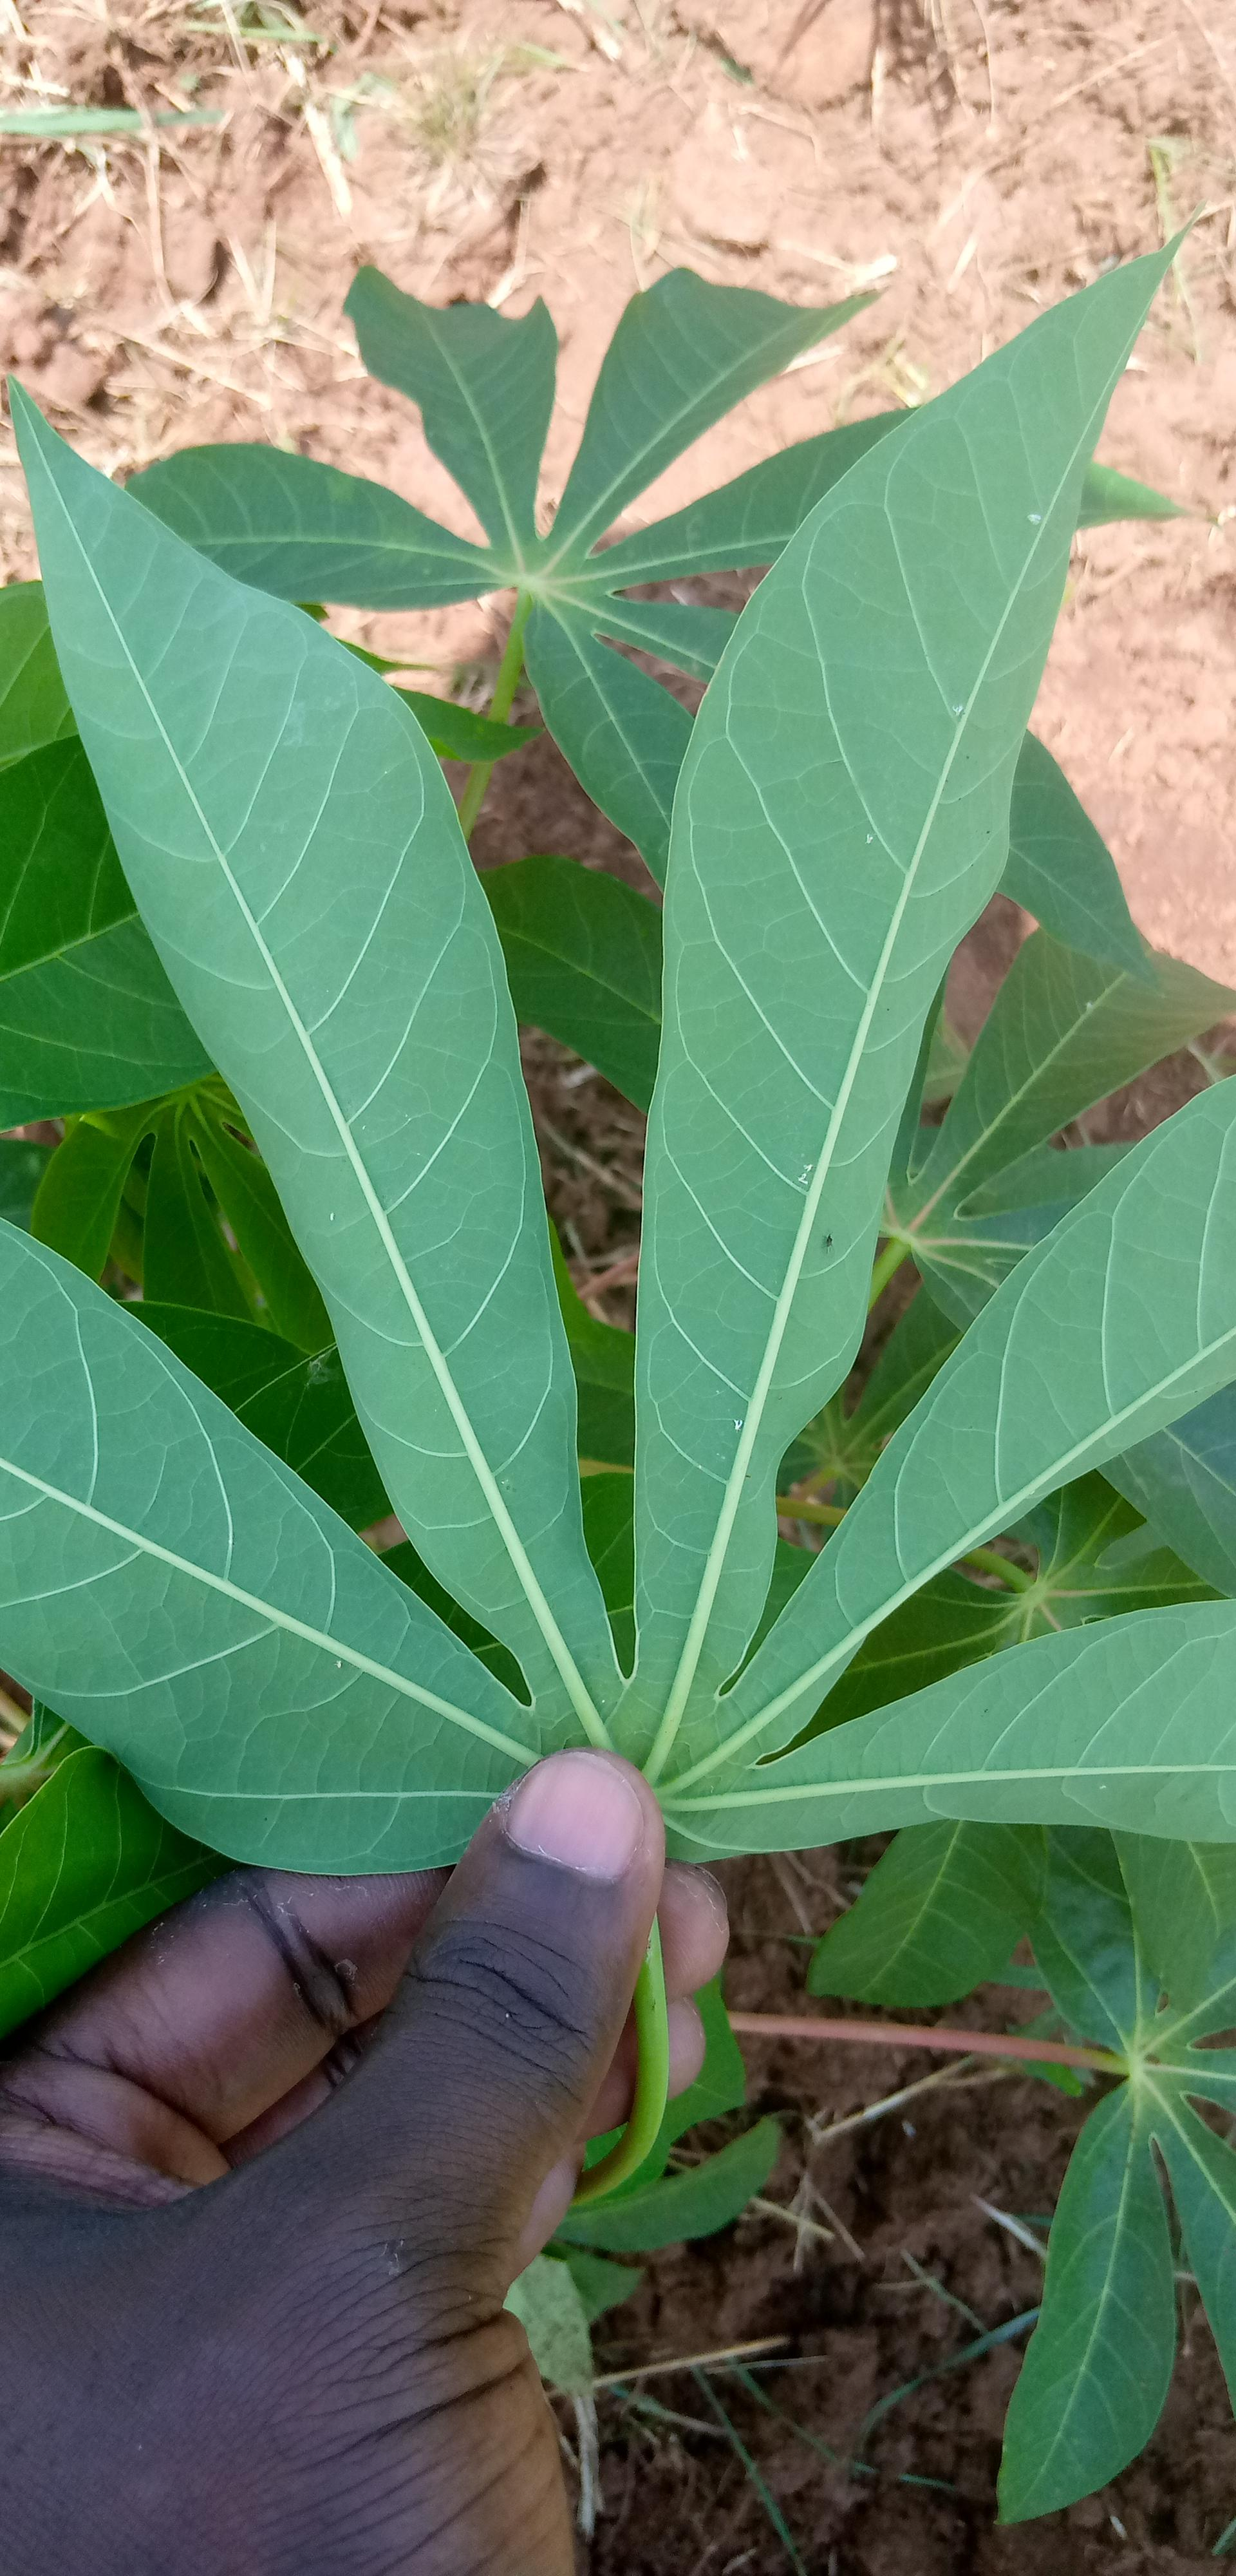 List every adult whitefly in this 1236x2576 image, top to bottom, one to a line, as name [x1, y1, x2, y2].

whitefly [1025, 512, 1045, 527]
whitefly [951, 703, 966, 717]
whitefly [864, 832, 874, 845]
whitefly [803, 1162, 813, 1175]
whitefly [796, 1172, 810, 1188]
whitefly [328, 1211, 335, 1223]
whitefly [731, 1417, 746, 1432]
whitefly [335, 1660, 343, 1670]